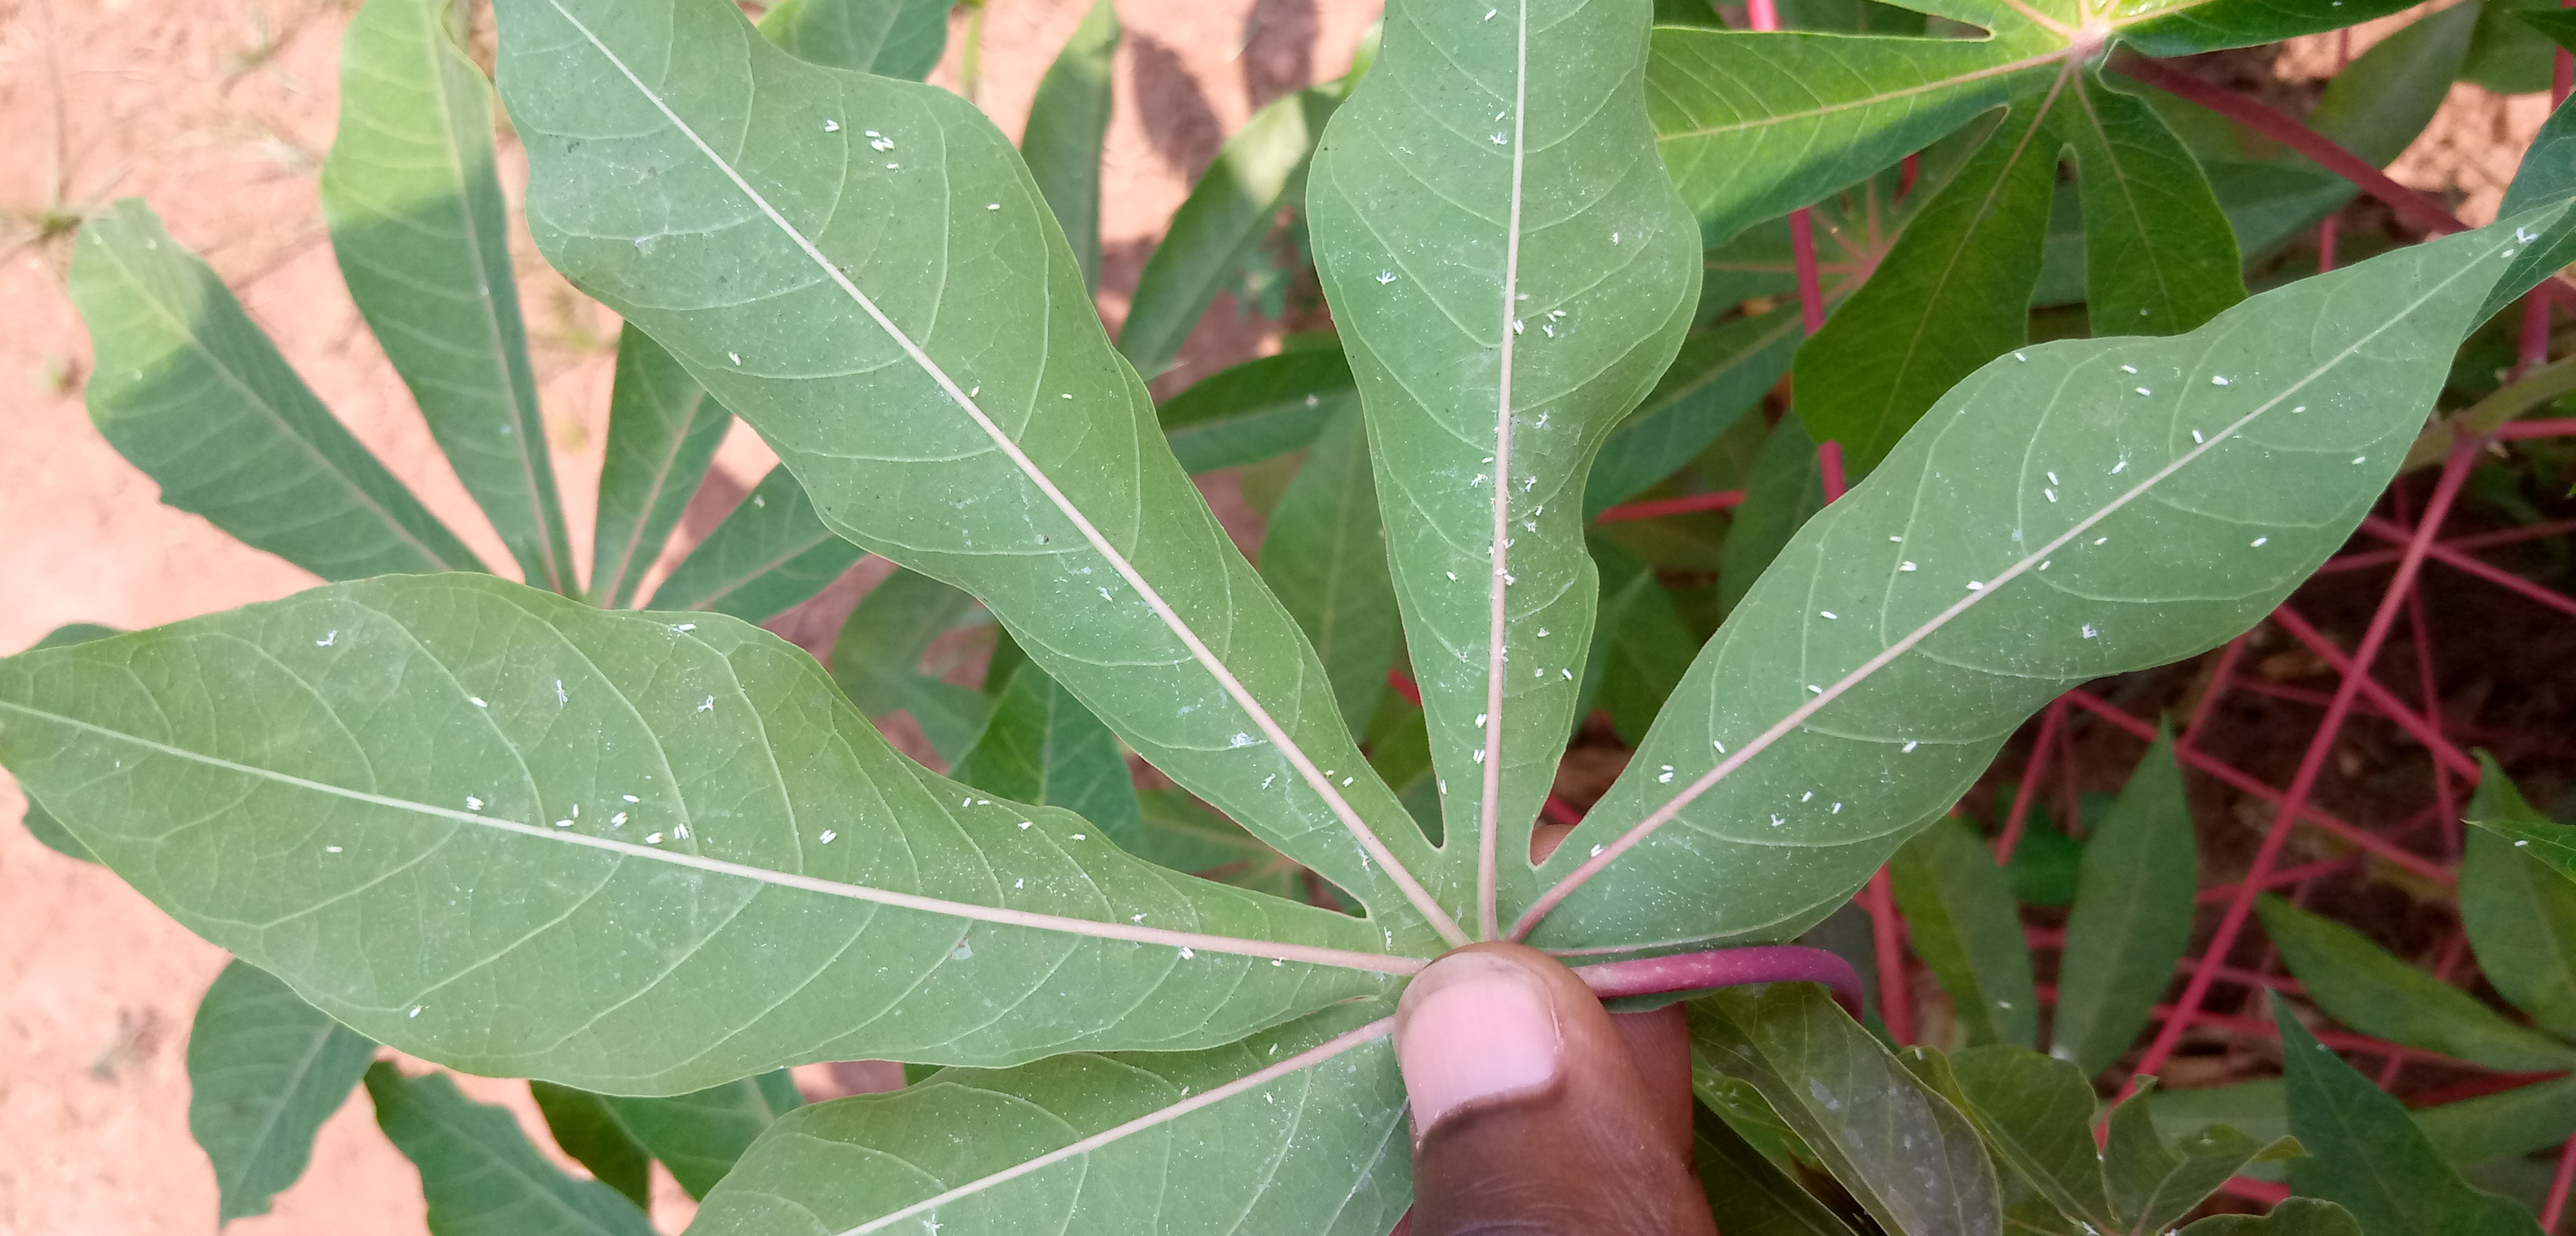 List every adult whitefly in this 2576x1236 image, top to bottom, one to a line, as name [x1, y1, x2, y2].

whitefly [1481, 7, 1499, 23]
whitefly [1493, 107, 1509, 125]
whitefly [825, 118, 840, 126]
whitefly [823, 124, 840, 132]
whitefly [860, 127, 882, 138]
whitefly [1486, 129, 1512, 151]
whitefly [882, 134, 898, 152]
whitefly [869, 137, 885, 154]
whitefly [882, 160, 901, 174]
whitefly [983, 199, 1004, 214]
whitefly [2512, 223, 2541, 245]
whitefly [1606, 226, 1622, 247]
whitefly [2499, 245, 2516, 262]
whitefly [1371, 267, 1398, 287]
whitefly [1550, 309, 1569, 319]
whitefly [1545, 312, 1559, 325]
whitefly [1511, 316, 1526, 338]
whitefly [1539, 321, 1558, 341]
whitefly [727, 348, 746, 371]
whitefly [2012, 348, 2030, 365]
whitefly [2117, 362, 2141, 375]
whitefly [2208, 373, 2231, 389]
whitefly [965, 380, 983, 402]
whitefly [2131, 384, 2154, 400]
whitefly [1059, 388, 1075, 406]
whitefly [2289, 405, 2308, 417]
whitefly [2188, 426, 2204, 446]
whitefly [1479, 453, 1498, 470]
whitefly [2351, 453, 2369, 471]
whitefly [2108, 457, 2128, 479]
whitefly [1466, 469, 1491, 491]
whitefly [2045, 469, 2062, 487]
whitefly [1522, 473, 1540, 494]
whitefly [2041, 485, 2058, 506]
whitefly [1534, 503, 1544, 518]
whitefly [1886, 532, 1908, 547]
whitefly [2246, 533, 2270, 553]
whitefly [1501, 534, 1516, 553]
whitefly [2090, 535, 2110, 547]
whitefly [2033, 557, 2057, 572]
whitefly [1893, 559, 1924, 574]
whitefly [1442, 567, 1459, 586]
whitefly [1501, 570, 1520, 590]
whitefly [1965, 577, 1984, 595]
whitefly [1818, 608, 1839, 622]
whitefly [676, 619, 698, 636]
whitefly [1535, 621, 1558, 643]
whitefly [2081, 621, 2100, 644]
whitefly [312, 626, 339, 651]
whitefly [1498, 643, 1516, 665]
whitefly [1561, 666, 1575, 682]
whitefly [552, 675, 571, 711]
whitefly [1804, 682, 1824, 698]
whitefly [692, 693, 721, 717]
whitefly [466, 695, 490, 711]
whitefly [1471, 712, 1489, 730]
whitefly [1710, 737, 1728, 757]
whitefly [1897, 738, 1921, 758]
whitefly [1472, 745, 1479, 763]
whitefly [1477, 747, 1487, 765]
whitefly [113, 756, 124, 771]
whitefly [1659, 762, 1675, 772]
whitefly [1656, 771, 1675, 784]
whitefly [1257, 771, 1276, 792]
whitefly [1337, 773, 1358, 791]
whitefly [1437, 776, 1450, 798]
whitefly [1799, 787, 1815, 805]
whitefly [463, 789, 489, 815]
whitefly [619, 789, 644, 807]
whitefly [961, 796, 972, 810]
whitefly [975, 796, 993, 810]
whitefly [568, 799, 583, 818]
whitefly [1828, 801, 1844, 817]
whitefly [611, 809, 629, 823]
whitefly [1765, 810, 1790, 830]
whitefly [614, 815, 630, 831]
whitefly [551, 816, 577, 830]
whitefly [1015, 819, 1036, 833]
whitefly [679, 822, 692, 844]
whitefly [673, 825, 681, 842]
whitefly [819, 827, 832, 840]
whitefly [1066, 829, 1090, 844]
whitefly [822, 830, 838, 845]
whitefly [641, 831, 667, 847]
whitefly [2512, 835, 2531, 851]
whitefly [322, 838, 345, 859]
whitefly [1588, 841, 1606, 859]
whitefly [1011, 876, 1027, 893]
whitefly [1130, 910, 1152, 926]
whitefly [1182, 944, 1195, 959]
whitefly [1179, 949, 1189, 960]
whitefly [1269, 955, 1285, 970]
whitefly [404, 1002, 428, 1020]
whitefly [1266, 1041, 1280, 1058]
whitefly [1179, 1083, 1191, 1099]
whitefly [1262, 1090, 1276, 1105]
whitefly [922, 1211, 946, 1236]